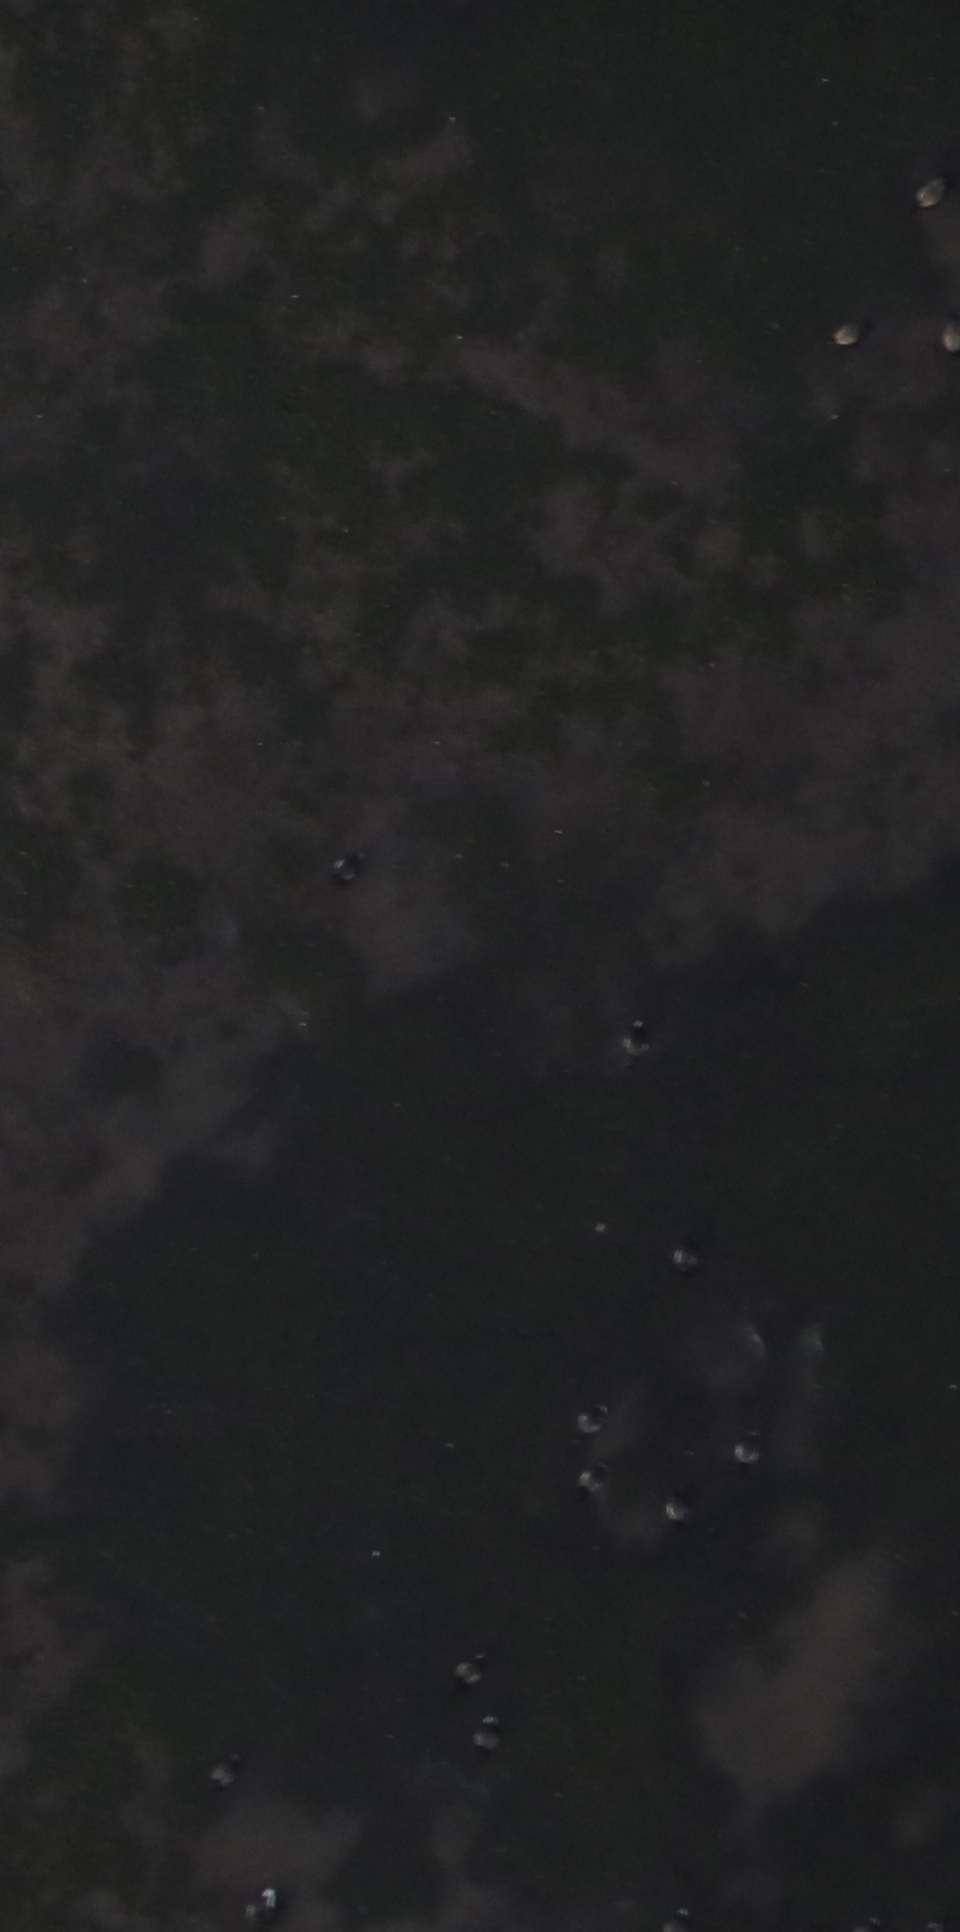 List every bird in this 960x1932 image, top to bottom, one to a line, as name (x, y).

Canada goose (937, 197)
Canada goose (847, 342)
brant (346, 869)
brant (637, 1027)
brant (686, 1262)
brant (593, 1430)
brant (754, 1454)
brant (591, 1482)
brant (678, 1506)
brant (466, 1670)
brant (491, 1735)
brant (224, 1773)
brant (270, 1909)
brant (675, 1927)